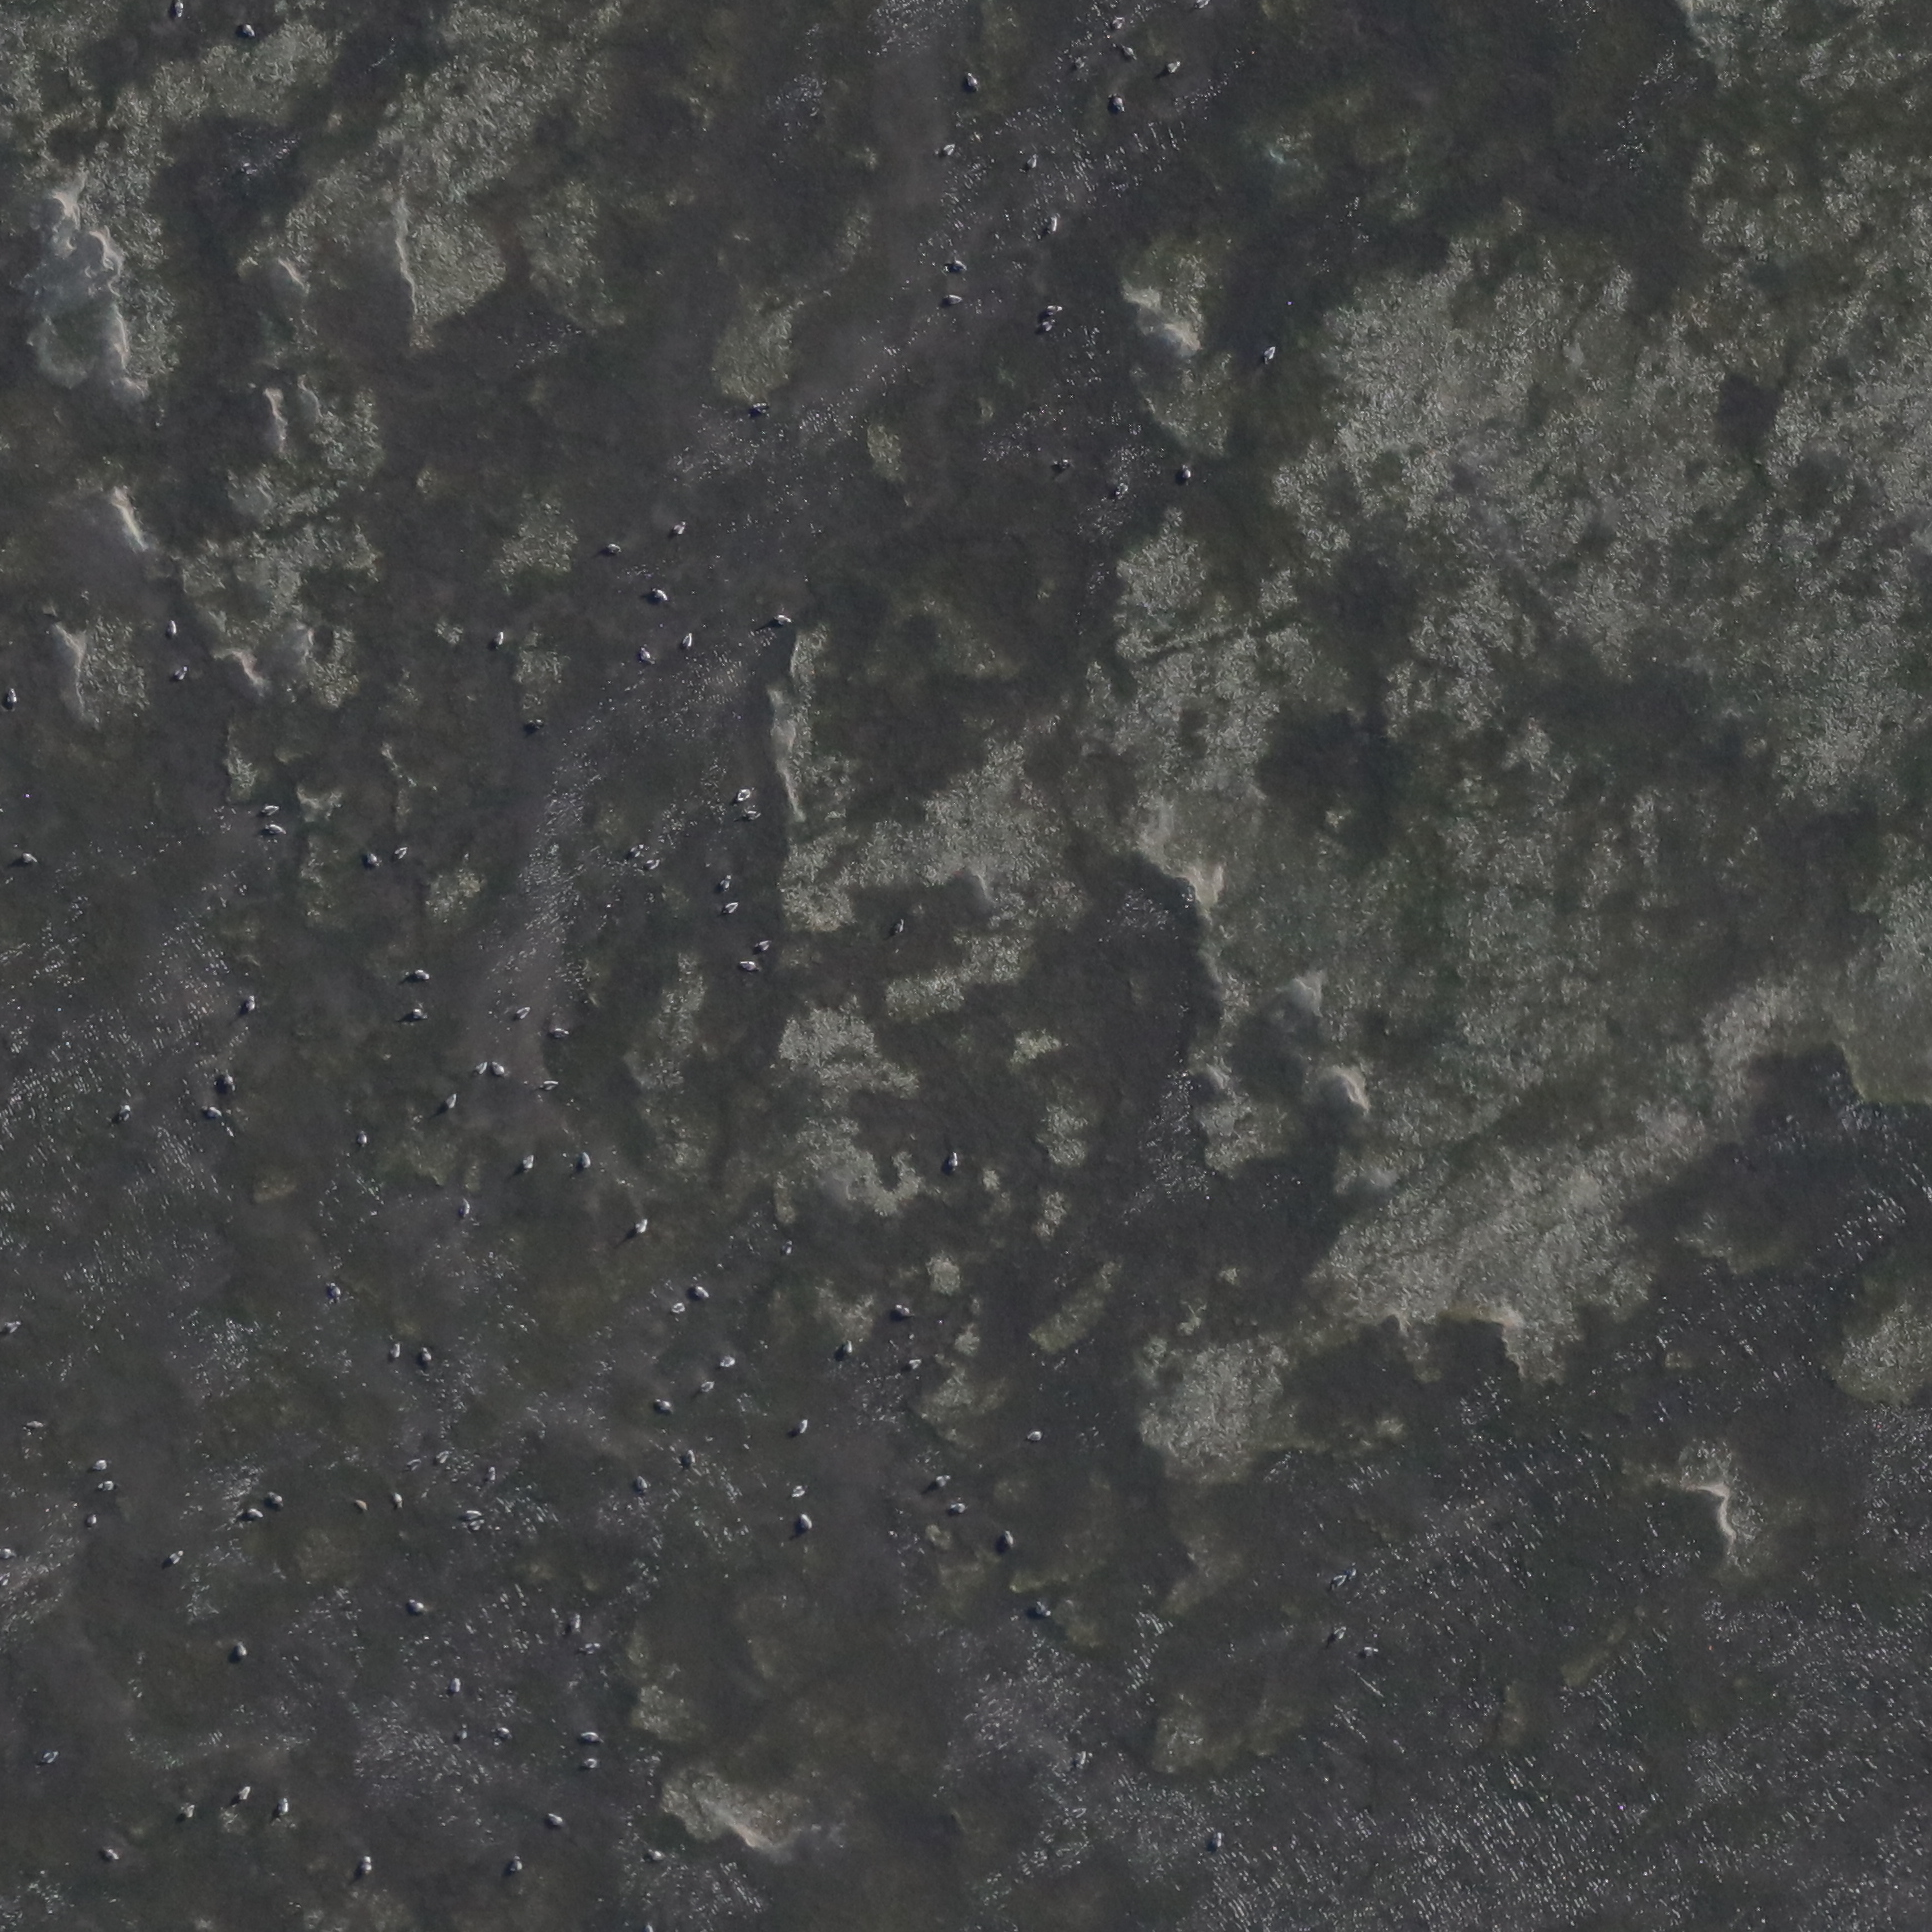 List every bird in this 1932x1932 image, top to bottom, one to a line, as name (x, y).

brant (180, 5)
brant (1213, 6)
brant (1119, 13)
brant (251, 36)
brant (1130, 48)
brant (1088, 64)
brant (1173, 69)
brant (974, 83)
brant (1119, 101)
brant (943, 143)
brant (1034, 160)
brant (1057, 231)
brant (955, 264)
brant (963, 303)
brant (1054, 304)
brant (1043, 326)
brant (1267, 352)
brant (768, 409)
brant (1060, 461)
brant (1183, 476)
brant (1119, 488)
brant (676, 537)
brant (612, 555)
brant (657, 599)
brant (785, 619)
brant (172, 621)
brant (502, 635)
brant (689, 637)
brant (654, 648)
brant (182, 667)
brant (16, 683)
brant (535, 727)
brant (743, 790)
brant (274, 807)
brant (749, 820)
brant (275, 832)
brant (642, 851)
brant (405, 852)
brant (30, 855)
brant (375, 856)
brant (657, 860)
brant (726, 878)
brant (734, 910)
brant (896, 923)
brant (768, 943)
brant (750, 970)
brant (418, 976)
brant (255, 1000)
brant (422, 1014)
brant (526, 1017)
brant (566, 1030)
brant (475, 1072)
brant (505, 1074)
brant (556, 1083)
brant (229, 1085)
brant (448, 1105)
brant (214, 1108)
brant (125, 1114)
brant (364, 1138)
brant (575, 1159)
brant (953, 1163)
brant (534, 1169)
brant (455, 1218)
brant (650, 1227)
brant (784, 1246)
brant (339, 1286)
brant (702, 1302)
brant (904, 1310)
brant (684, 1314)
brant (9, 1333)
brant (856, 1341)
brant (398, 1349)
brant (428, 1349)
brant (742, 1356)
brant (915, 1364)
brant (715, 1385)
brant (672, 1400)
brant (33, 1423)
brant (804, 1423)
brant (1037, 1436)
brant (107, 1456)
brant (696, 1456)
brant (442, 1458)
brant (413, 1462)
brant (487, 1470)
brant (653, 1481)
brant (943, 1482)
brant (797, 1487)
brant (115, 1489)
other bird (403, 1497)
brant (273, 1499)
other bird (363, 1505)
brant (475, 1510)
brant (807, 1513)
brant (958, 1513)
brant (255, 1519)
brant (101, 1521)
brant (477, 1527)
brant (1011, 1541)
brant (184, 1553)
brant (1, 1558)
brant (1338, 1577)
brant (7, 1583)
brant (1041, 1604)
brant (424, 1610)
brant (572, 1619)
brant (1341, 1632)
brant (590, 1641)
brant (240, 1642)
brant (1369, 1659)
brant (458, 1683)
brant (591, 1733)
brant (457, 1734)
brant (506, 1743)
brant (57, 1755)
brant (1081, 1755)
brant (590, 1773)
brant (232, 1798)
brant (268, 1806)
brant (186, 1812)
brant (541, 1829)
brant (1218, 1839)
brant (655, 1855)
brant (115, 1856)
brant (516, 1861)
brant (365, 1865)